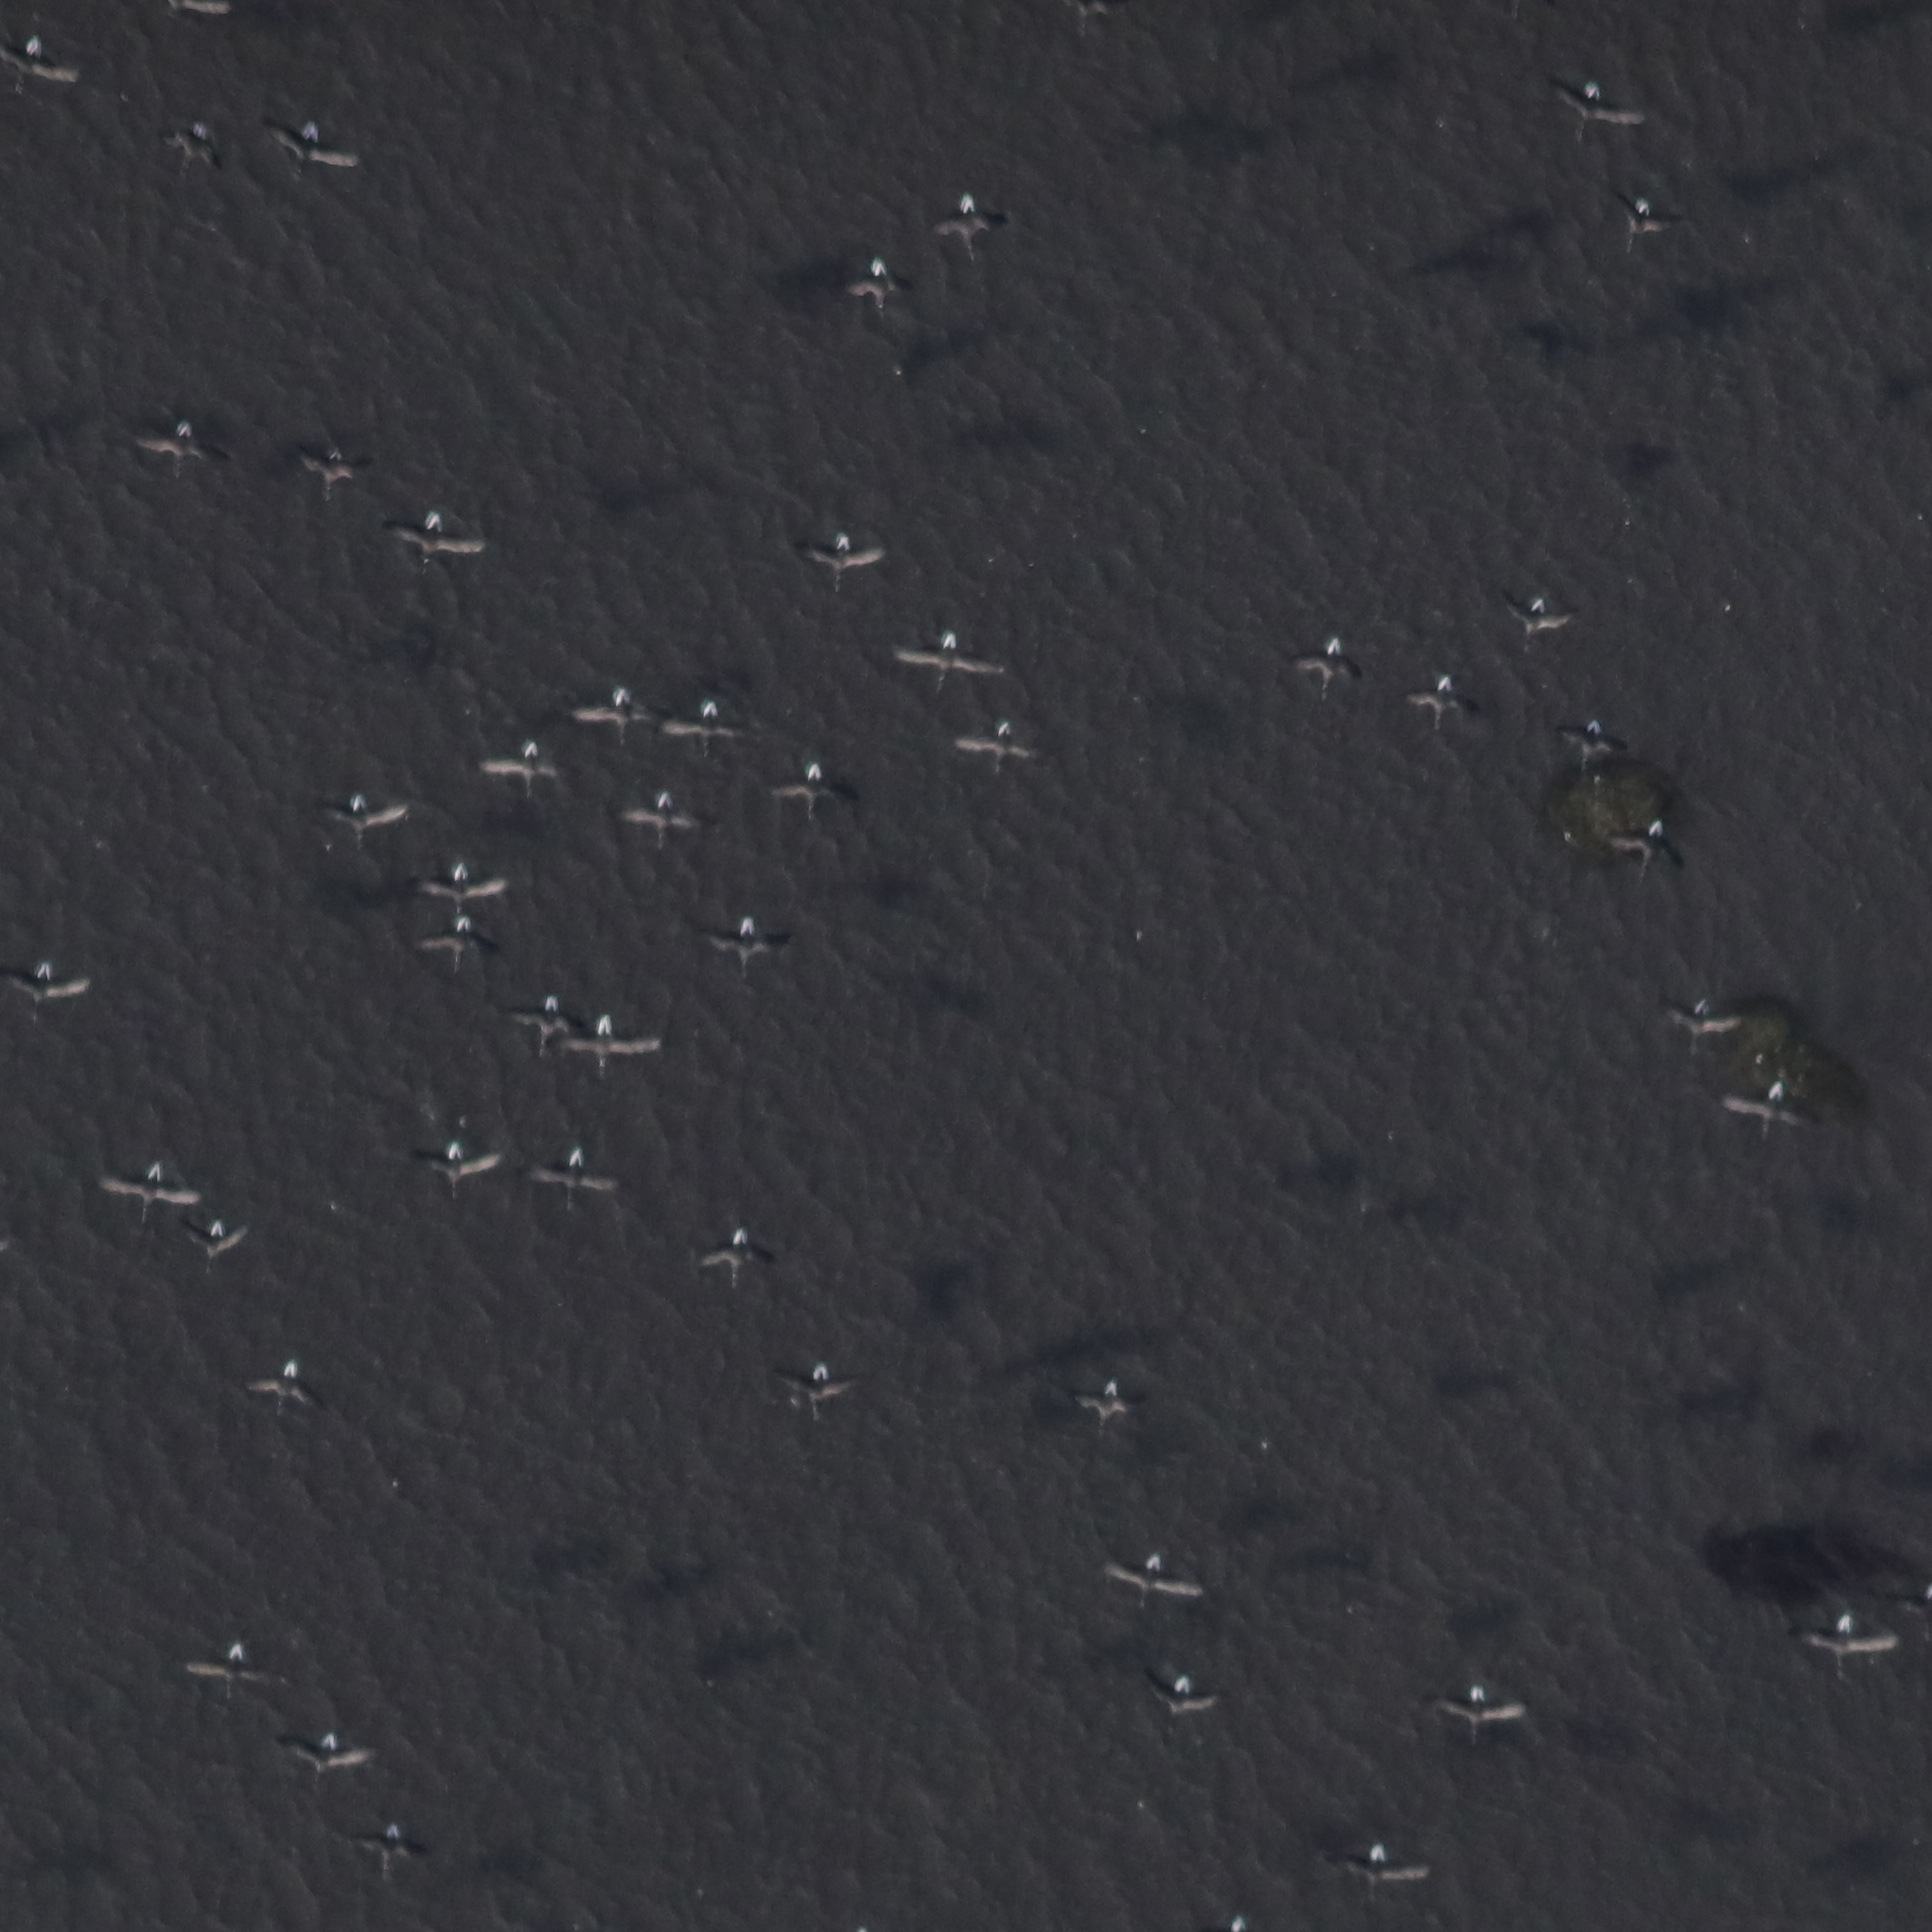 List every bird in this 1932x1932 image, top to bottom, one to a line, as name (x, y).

brant (27, 60)
brant (1590, 107)
brant (193, 144)
brant (308, 149)
brant (1637, 220)
brant (964, 226)
brant (872, 286)
brant (185, 449)
brant (332, 470)
brant (428, 538)
brant (841, 556)
brant (1532, 619)
brant (946, 655)
brant (1330, 666)
brant (1444, 702)
brant (617, 713)
brant (710, 734)
brant (1585, 737)
brant (1001, 742)
brant (533, 763)
brant (814, 787)
brant (358, 811)
brant (665, 816)
brant (1650, 842)
brant (457, 886)
brant (462, 939)
brant (746, 942)
brant (41, 983)
brant (547, 1018)
brant (1700, 1022)
brant (601, 1041)
brant (1774, 1109)
brant (452, 1165)
brant (573, 1177)
brant (151, 1190)
brant (216, 1242)
brant (736, 1253)
brant (285, 1386)
brant (817, 1392)
brant (1103, 1403)
brant (1147, 1578)
brant (1929, 1610)
brant (1844, 1642)
brant (232, 1668)
brant (1174, 1702)
brant (1475, 1710)
brant (323, 1756)
brant (389, 1848)
brant (1375, 1869)